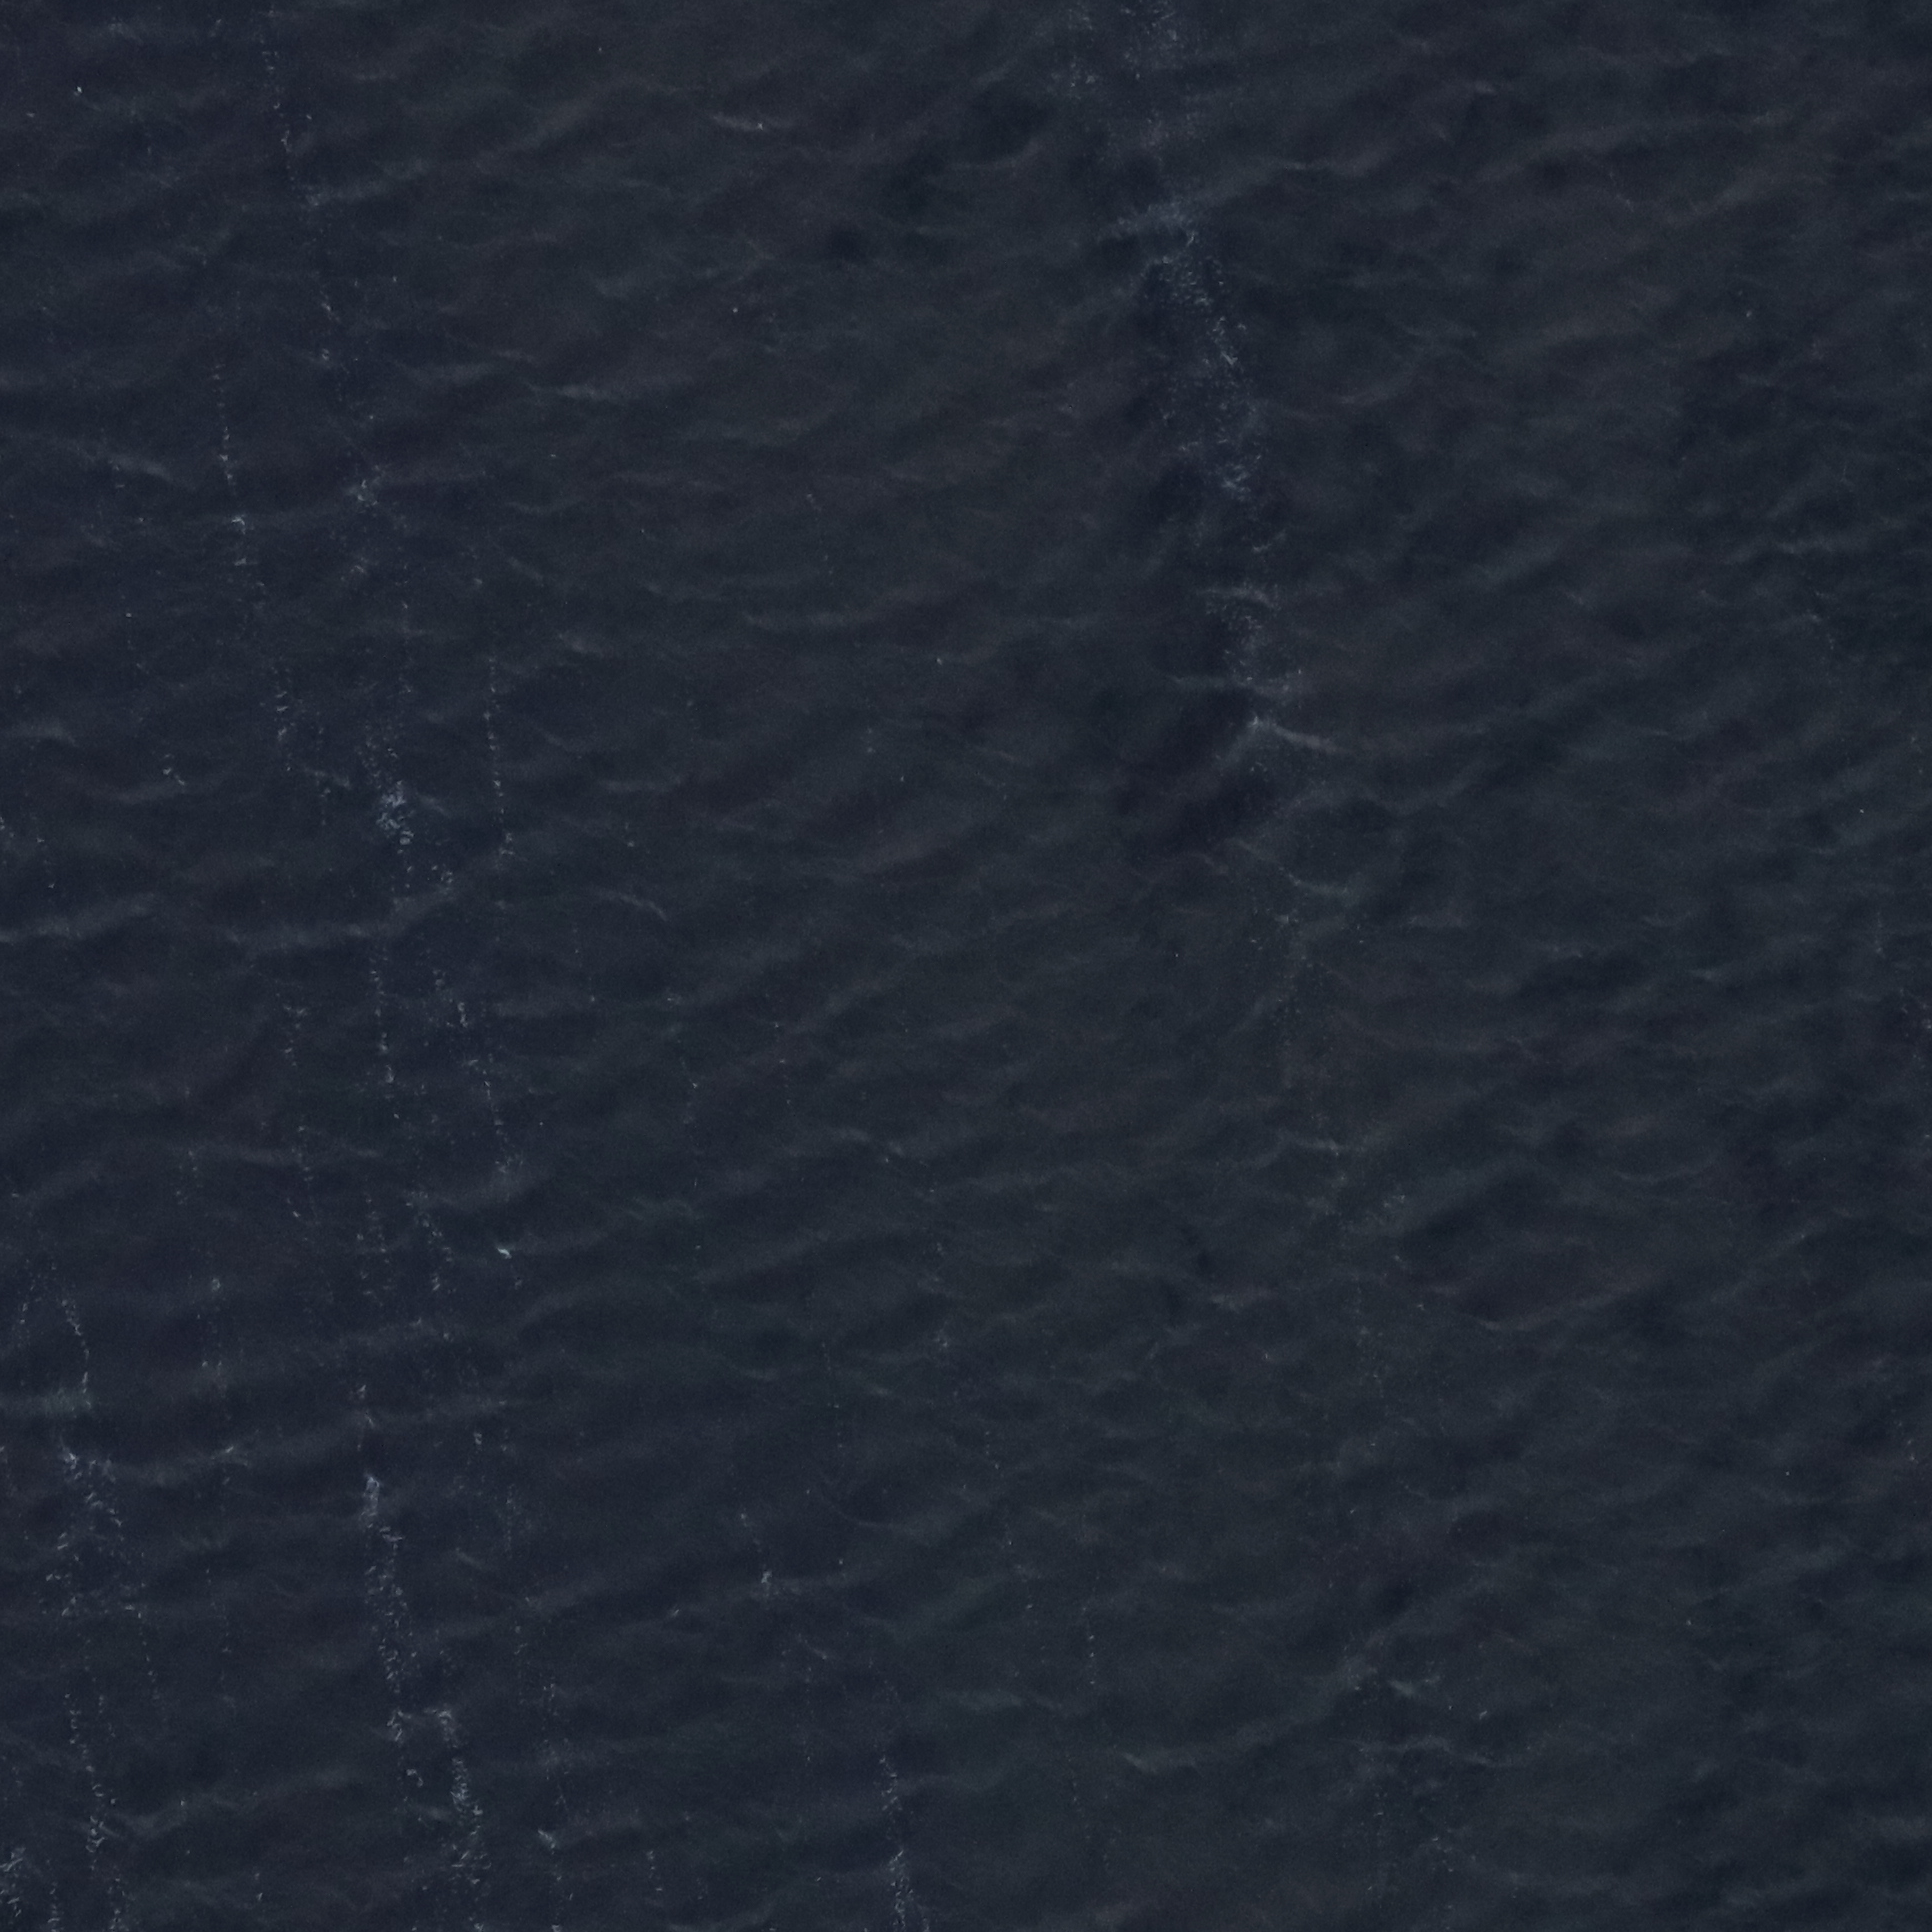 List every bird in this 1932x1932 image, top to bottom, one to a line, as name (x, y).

None